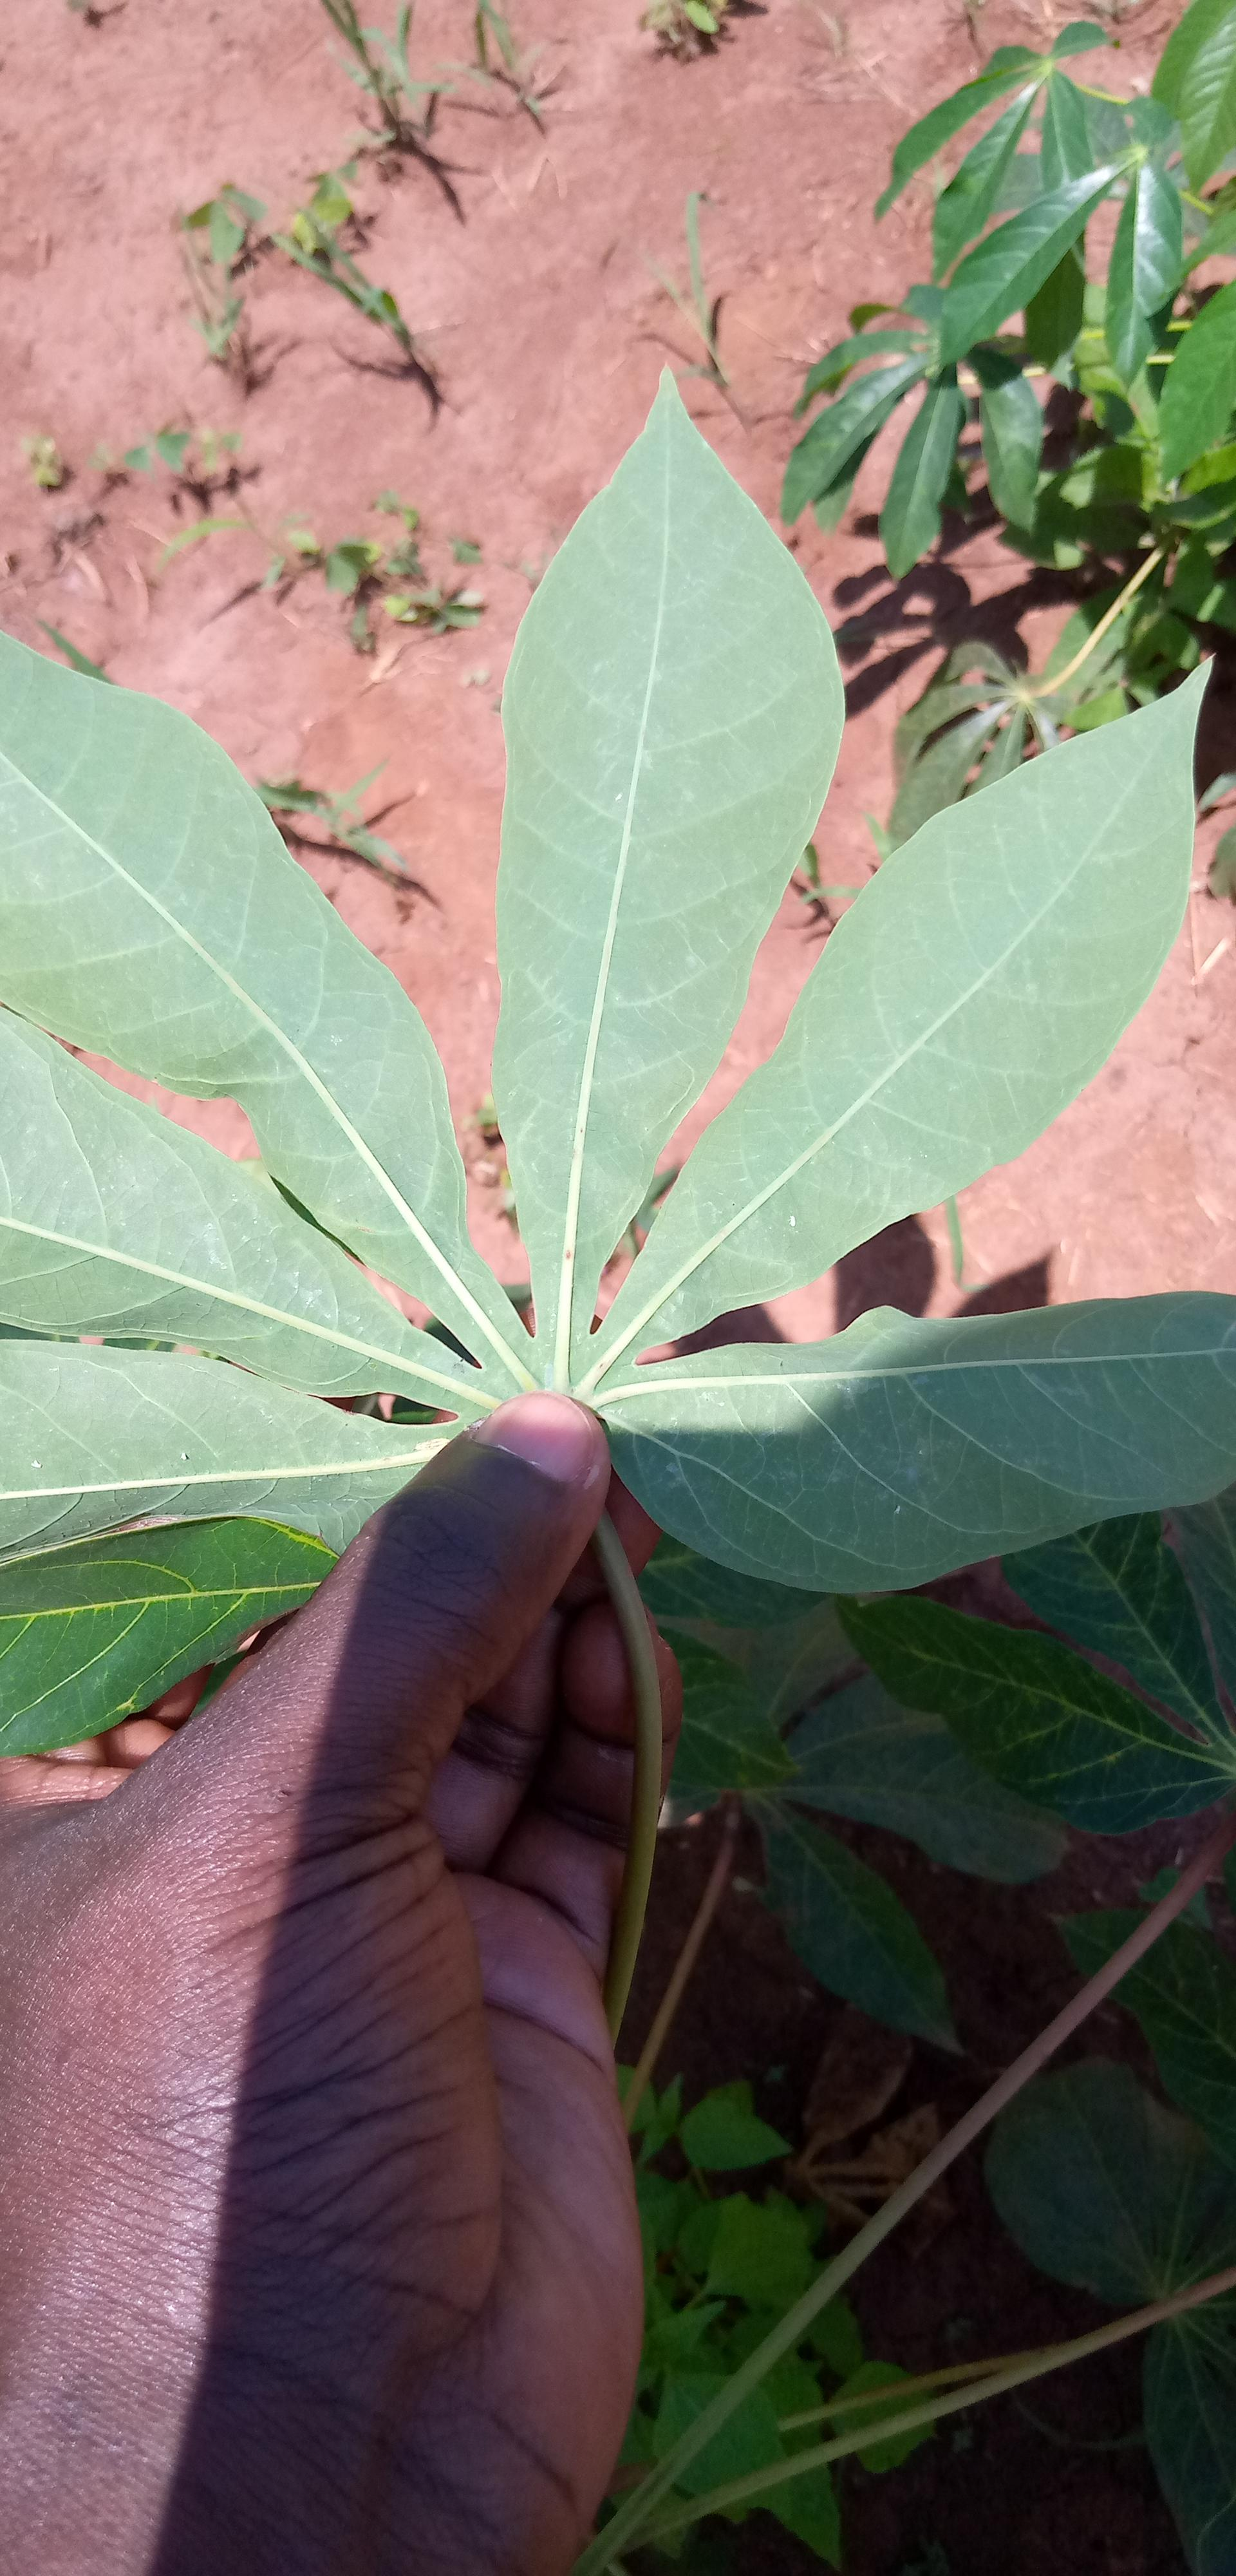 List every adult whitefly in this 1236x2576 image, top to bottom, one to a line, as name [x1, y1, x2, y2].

whitefly [613, 791, 625, 806]
whitefly [787, 1212, 797, 1229]
whitefly [177, 1450, 192, 1463]
whitefly [28, 1459, 48, 1473]